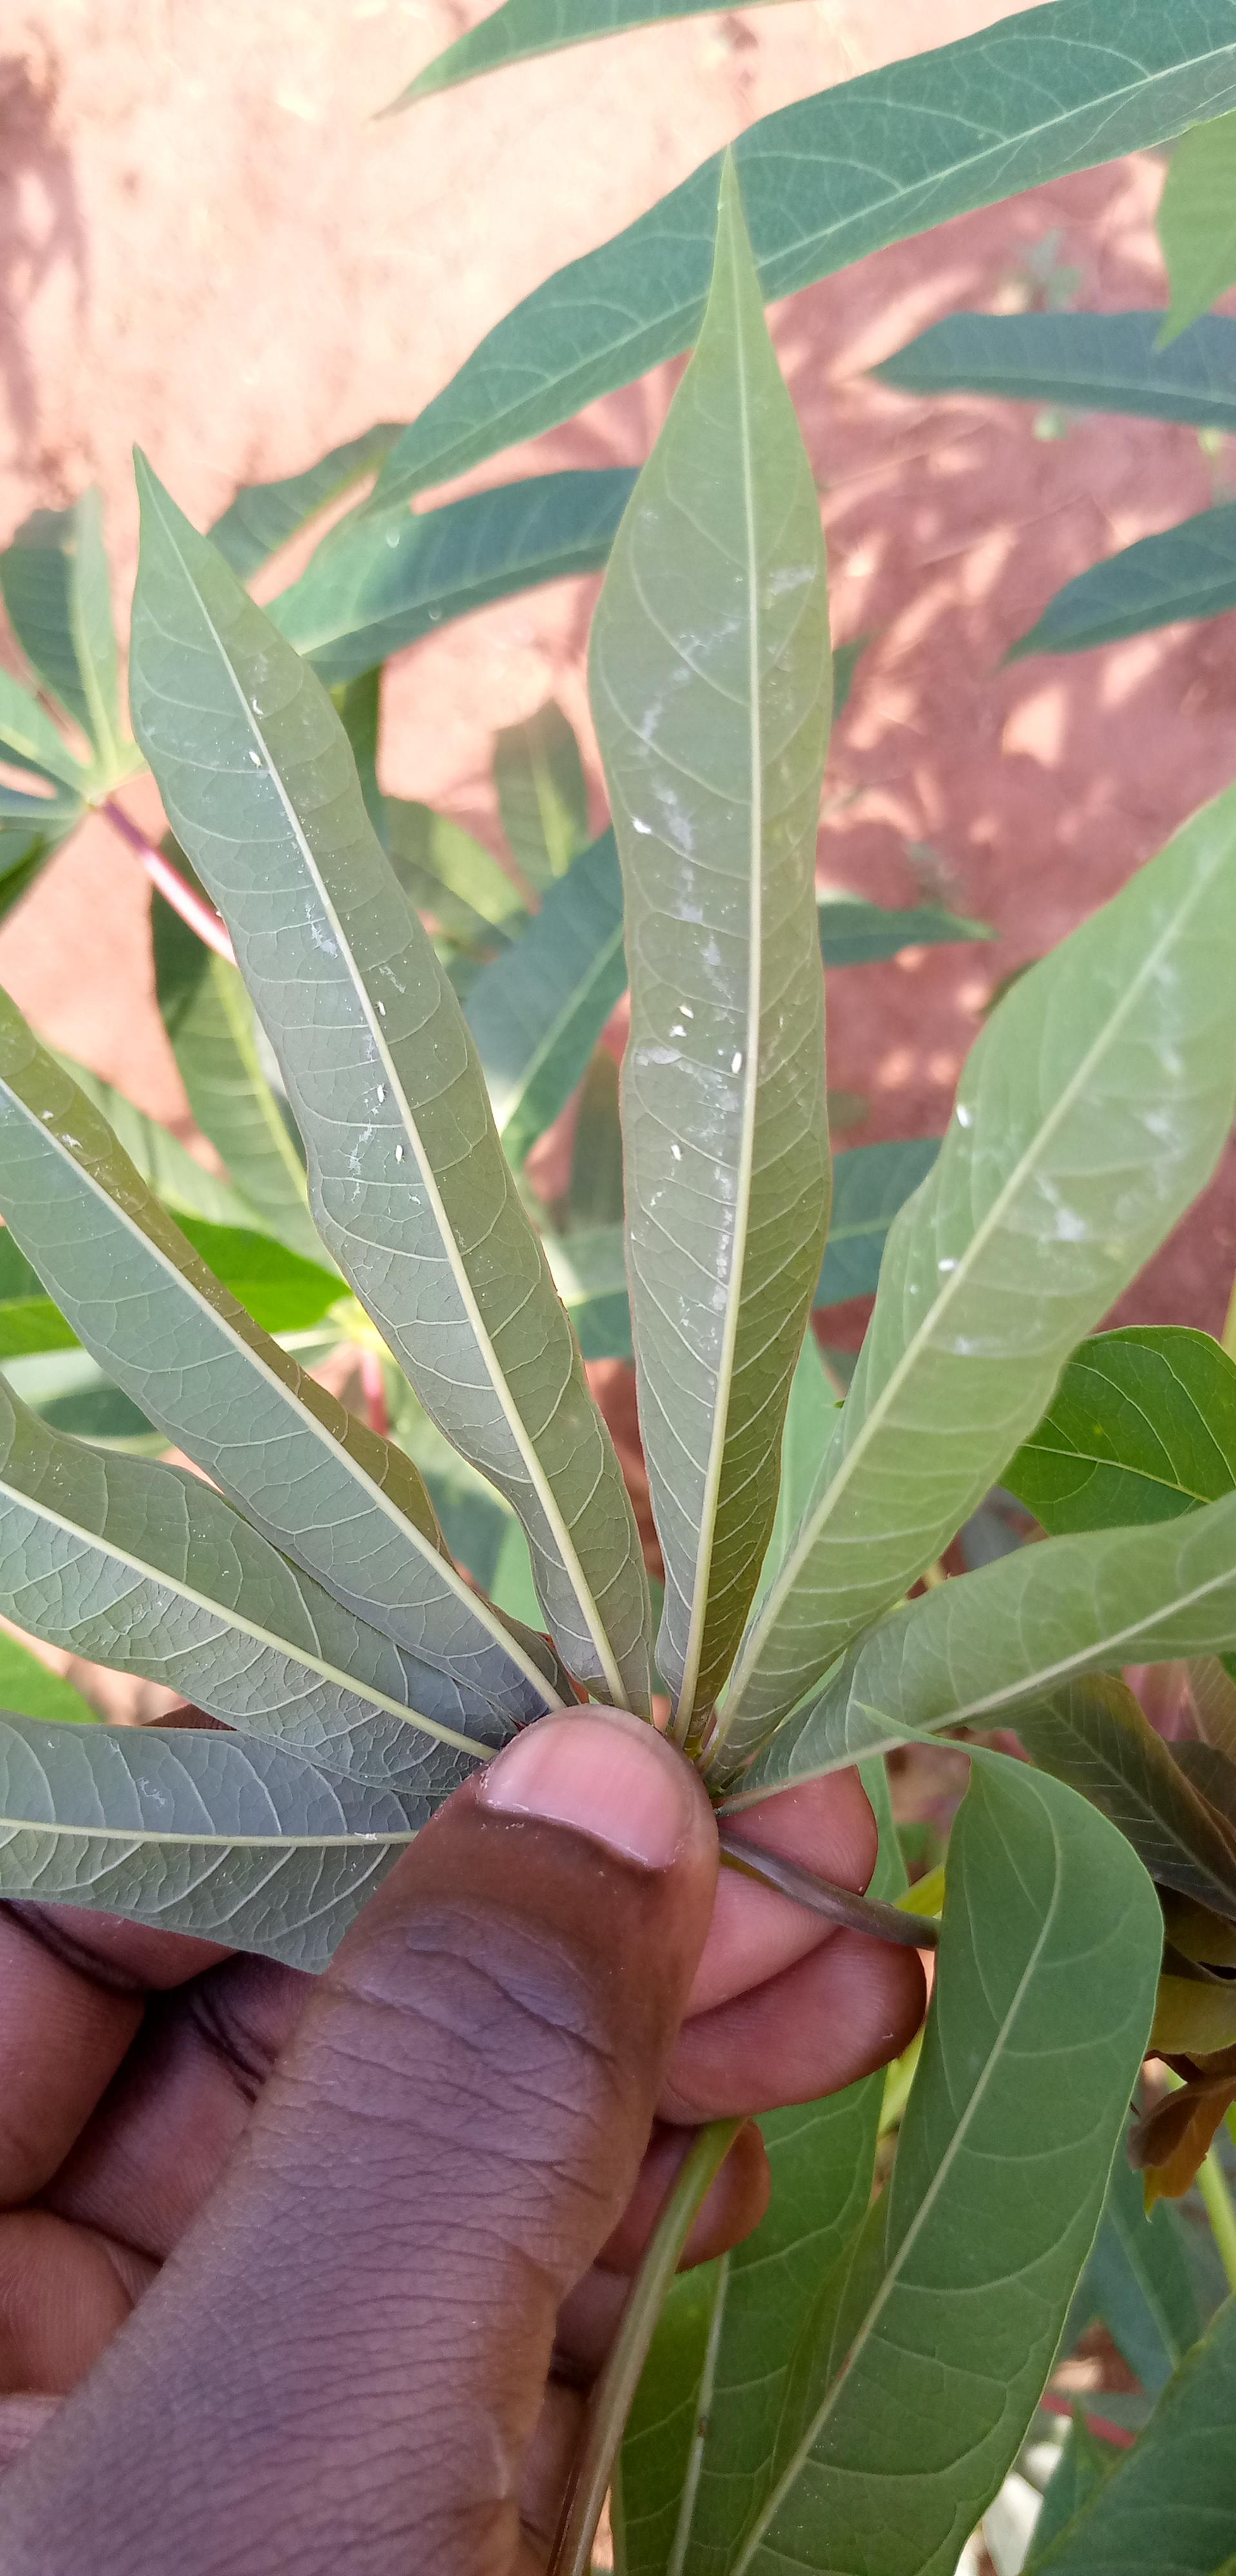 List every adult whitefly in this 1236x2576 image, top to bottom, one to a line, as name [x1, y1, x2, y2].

whitefly [245, 749, 265, 770]
whitefly [632, 817, 655, 837]
whitefly [374, 998, 389, 1019]
whitefly [678, 1002, 697, 1020]
whitefly [668, 1023, 689, 1041]
whitefly [729, 1048, 745, 1077]
whitefly [374, 1081, 390, 1106]
whitefly [952, 1104, 972, 1133]
whitefly [393, 1142, 407, 1166]
whitefly [667, 1142, 686, 1164]
whitefly [935, 1256, 960, 1273]